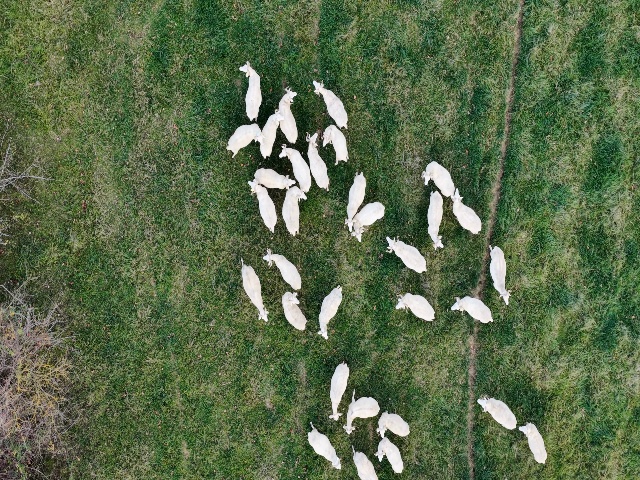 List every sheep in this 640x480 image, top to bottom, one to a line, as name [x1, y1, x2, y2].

sheep [239, 61, 262, 122]
sheep [313, 79, 348, 130]
sheep [279, 86, 298, 144]
sheep [260, 109, 284, 159]
sheep [226, 123, 265, 158]
sheep [321, 125, 349, 166]
sheep [306, 132, 329, 191]
sheep [279, 144, 311, 193]
sheep [421, 161, 455, 197]
sheep [254, 168, 296, 190]
sheep [344, 172, 366, 232]
sheep [248, 177, 277, 233]
sheep [282, 186, 307, 236]
sheep [450, 188, 482, 234]
sheep [427, 190, 444, 250]
sheep [348, 202, 385, 242]
sheep [386, 236, 427, 274]
sheep [489, 244, 512, 305]
sheep [263, 247, 302, 290]
sheep [241, 257, 269, 322]
sheep [318, 285, 343, 340]
sheep [282, 291, 307, 331]
sheep [395, 292, 436, 321]
sheep [451, 296, 493, 323]
sheep [329, 360, 349, 422]
sheep [343, 388, 380, 434]
sheep [477, 395, 517, 430]
sheep [376, 410, 410, 439]
sheep [307, 422, 343, 469]
sheep [519, 422, 547, 464]
sheep [373, 436, 404, 473]
sheep [352, 445, 379, 480]